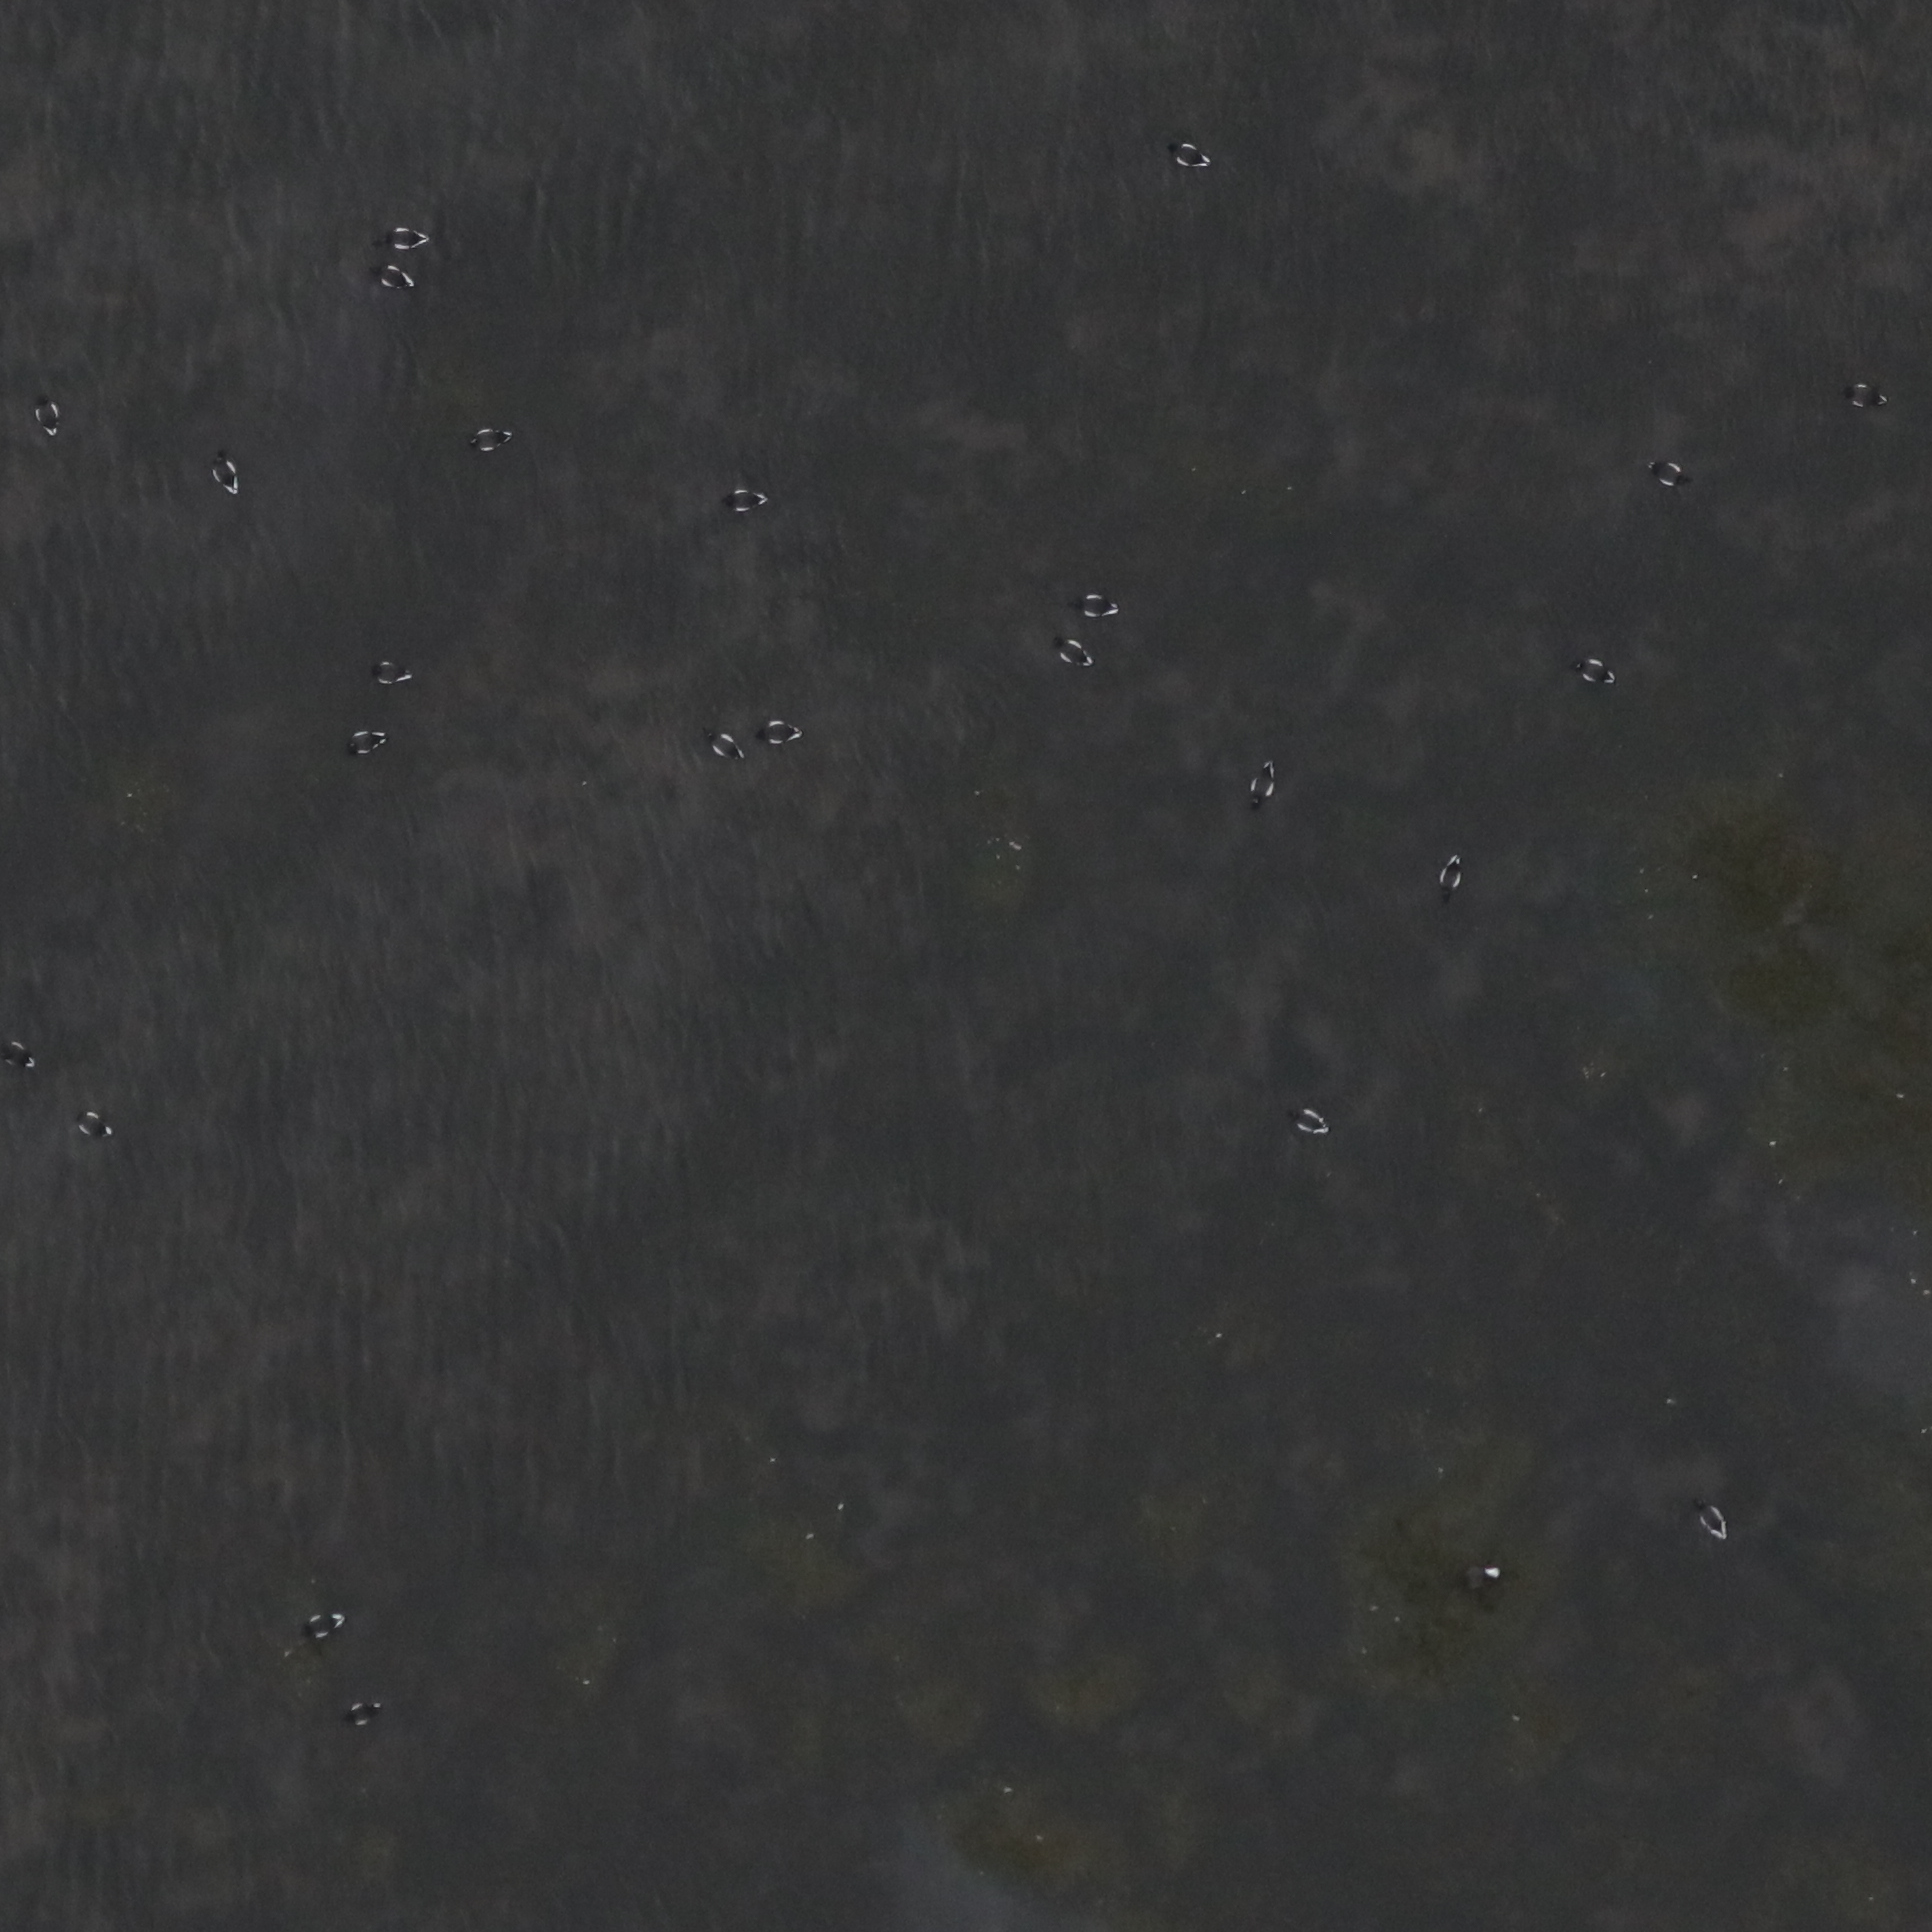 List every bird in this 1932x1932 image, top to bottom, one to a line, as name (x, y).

brant (1190, 156)
brant (404, 241)
brant (394, 278)
brant (1865, 395)
brant (46, 415)
brant (488, 438)
brant (224, 473)
brant (1668, 473)
brant (744, 500)
brant (1099, 607)
brant (1074, 652)
brant (1596, 670)
brant (391, 676)
brant (778, 730)
brant (366, 743)
brant (723, 747)
brant (1264, 783)
brant (1452, 875)
brant (19, 1052)
brant (1312, 1121)
brant (93, 1123)
brant (1713, 1519)
brant (1474, 1574)
brant (319, 1628)
brant (363, 1713)